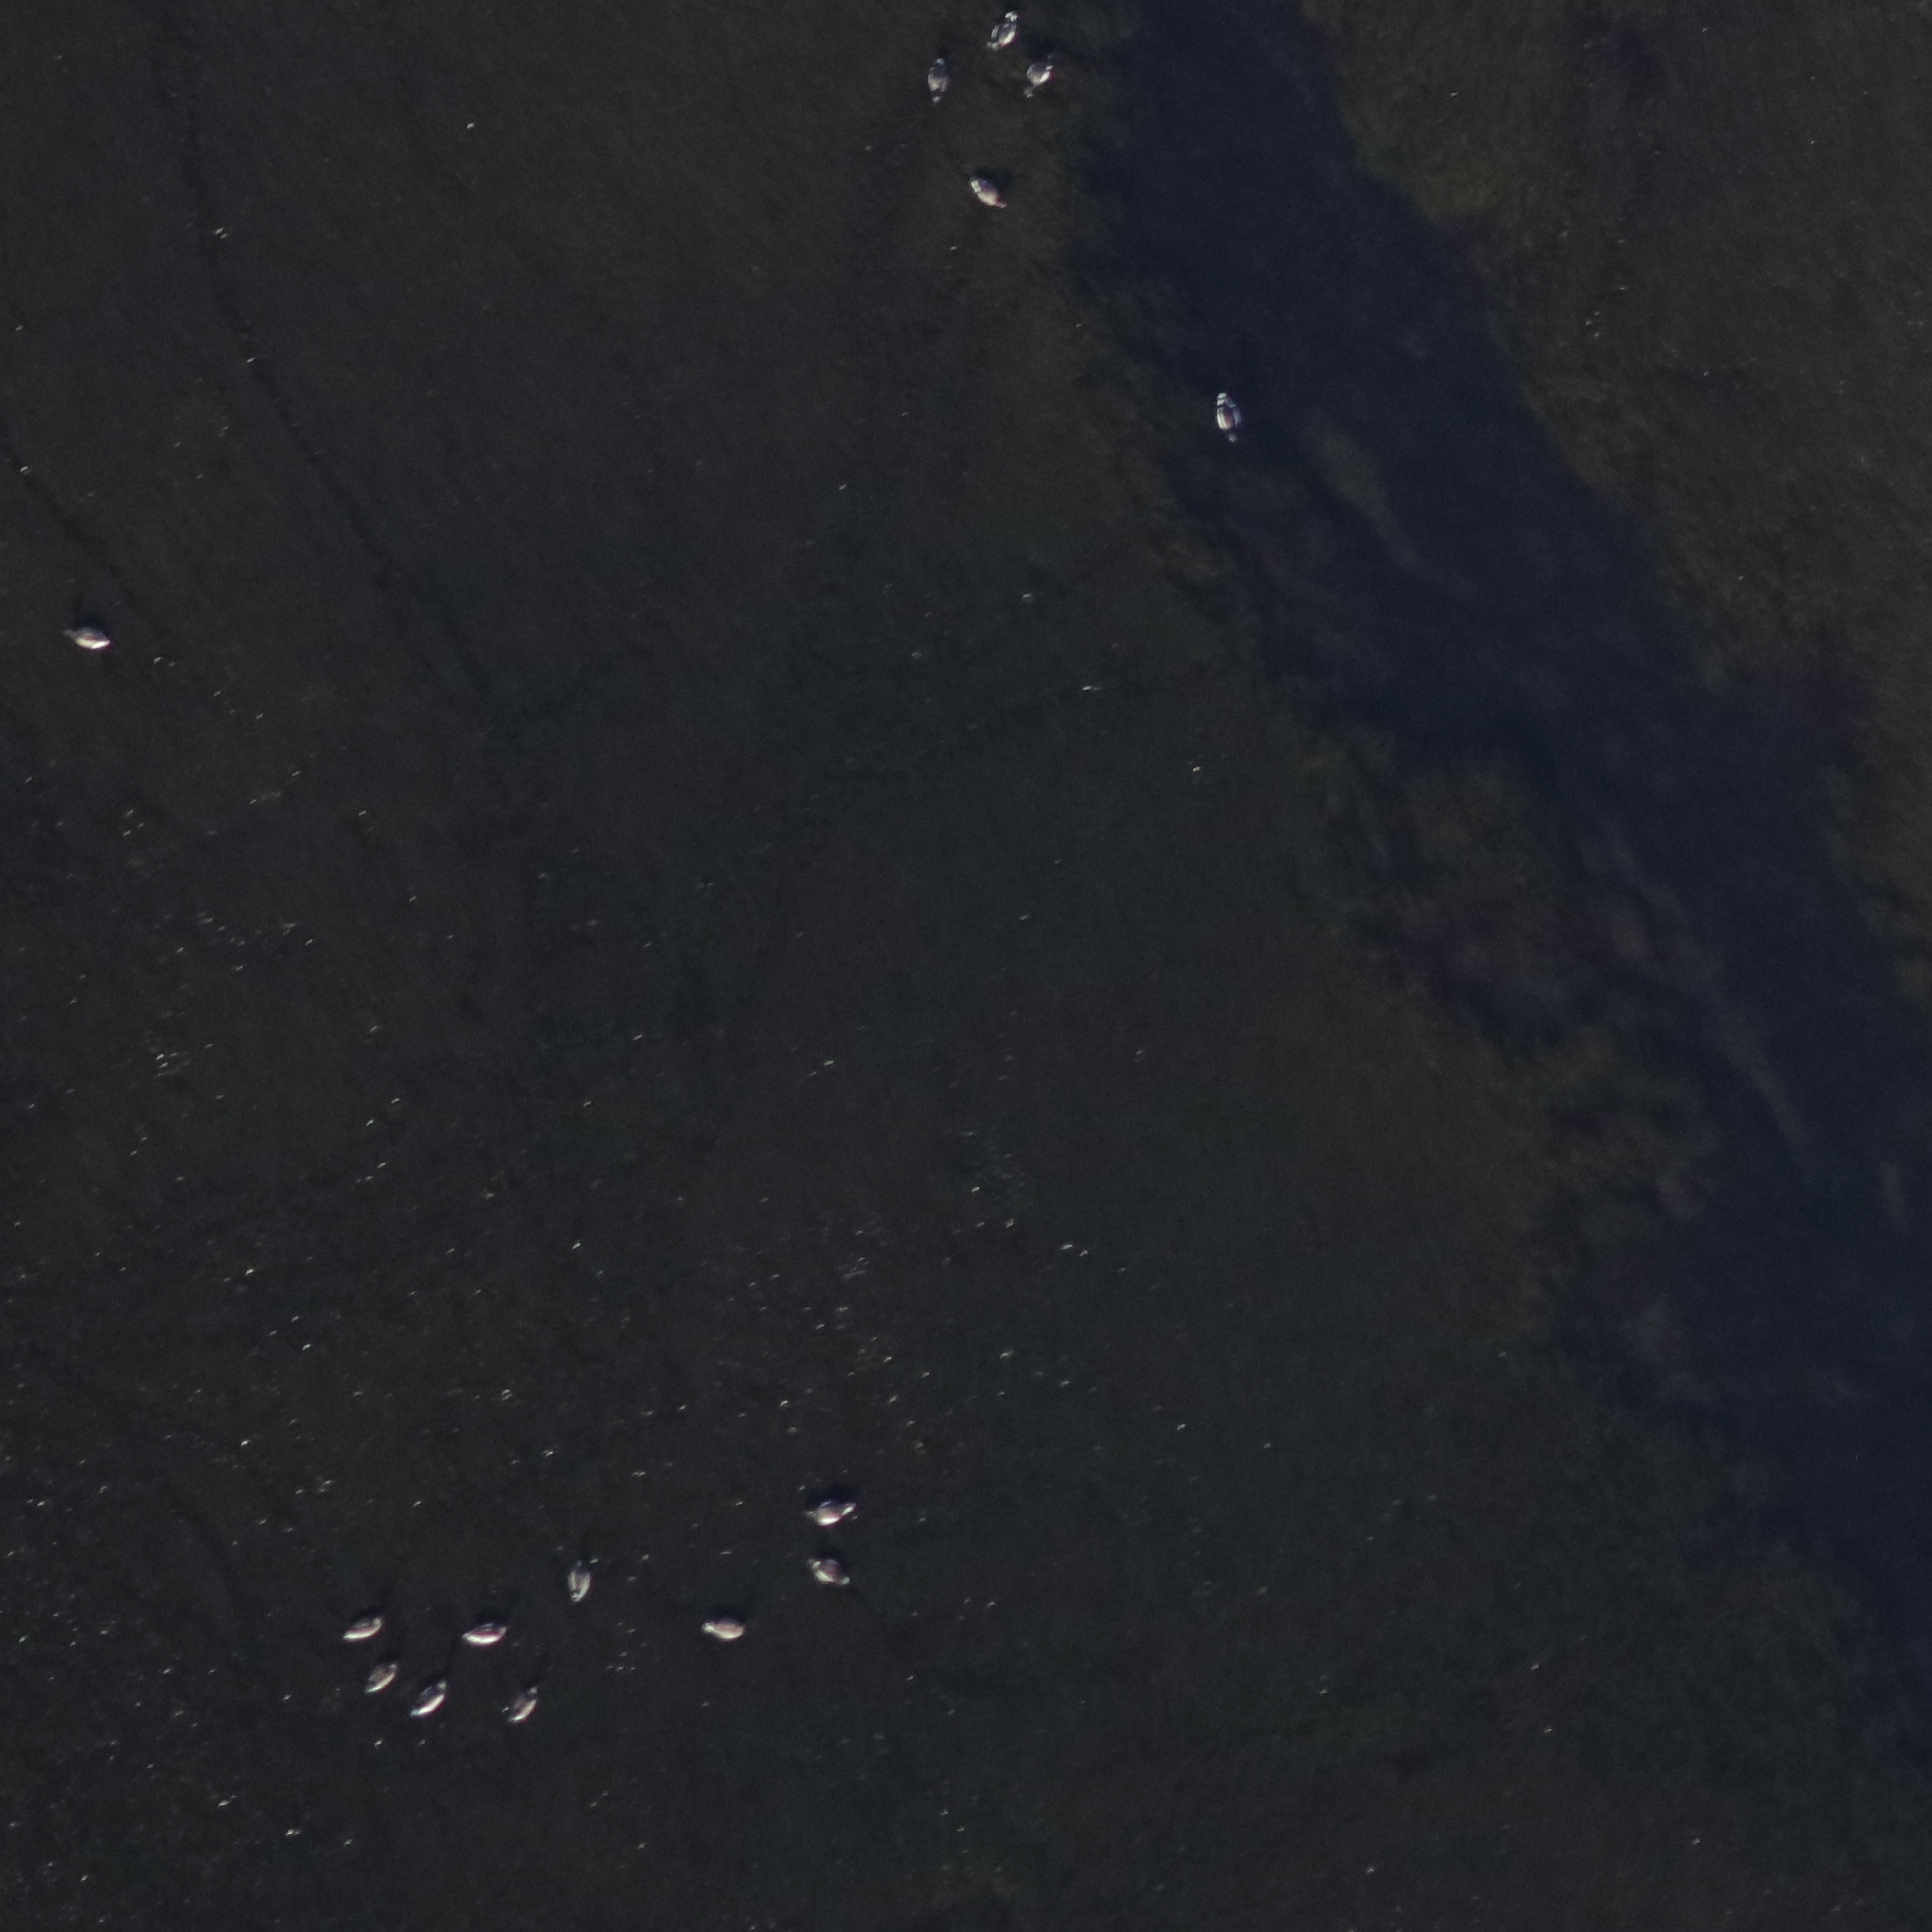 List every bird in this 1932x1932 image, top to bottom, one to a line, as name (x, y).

brant (1005, 29)
brant (1040, 73)
brant (941, 74)
brant (986, 191)
brant (1227, 416)
brant (88, 634)
brant (830, 1511)
brant (830, 1571)
brant (582, 1578)
brant (364, 1626)
brant (730, 1627)
brant (486, 1629)
brant (382, 1678)
brant (429, 1701)
brant (522, 1705)